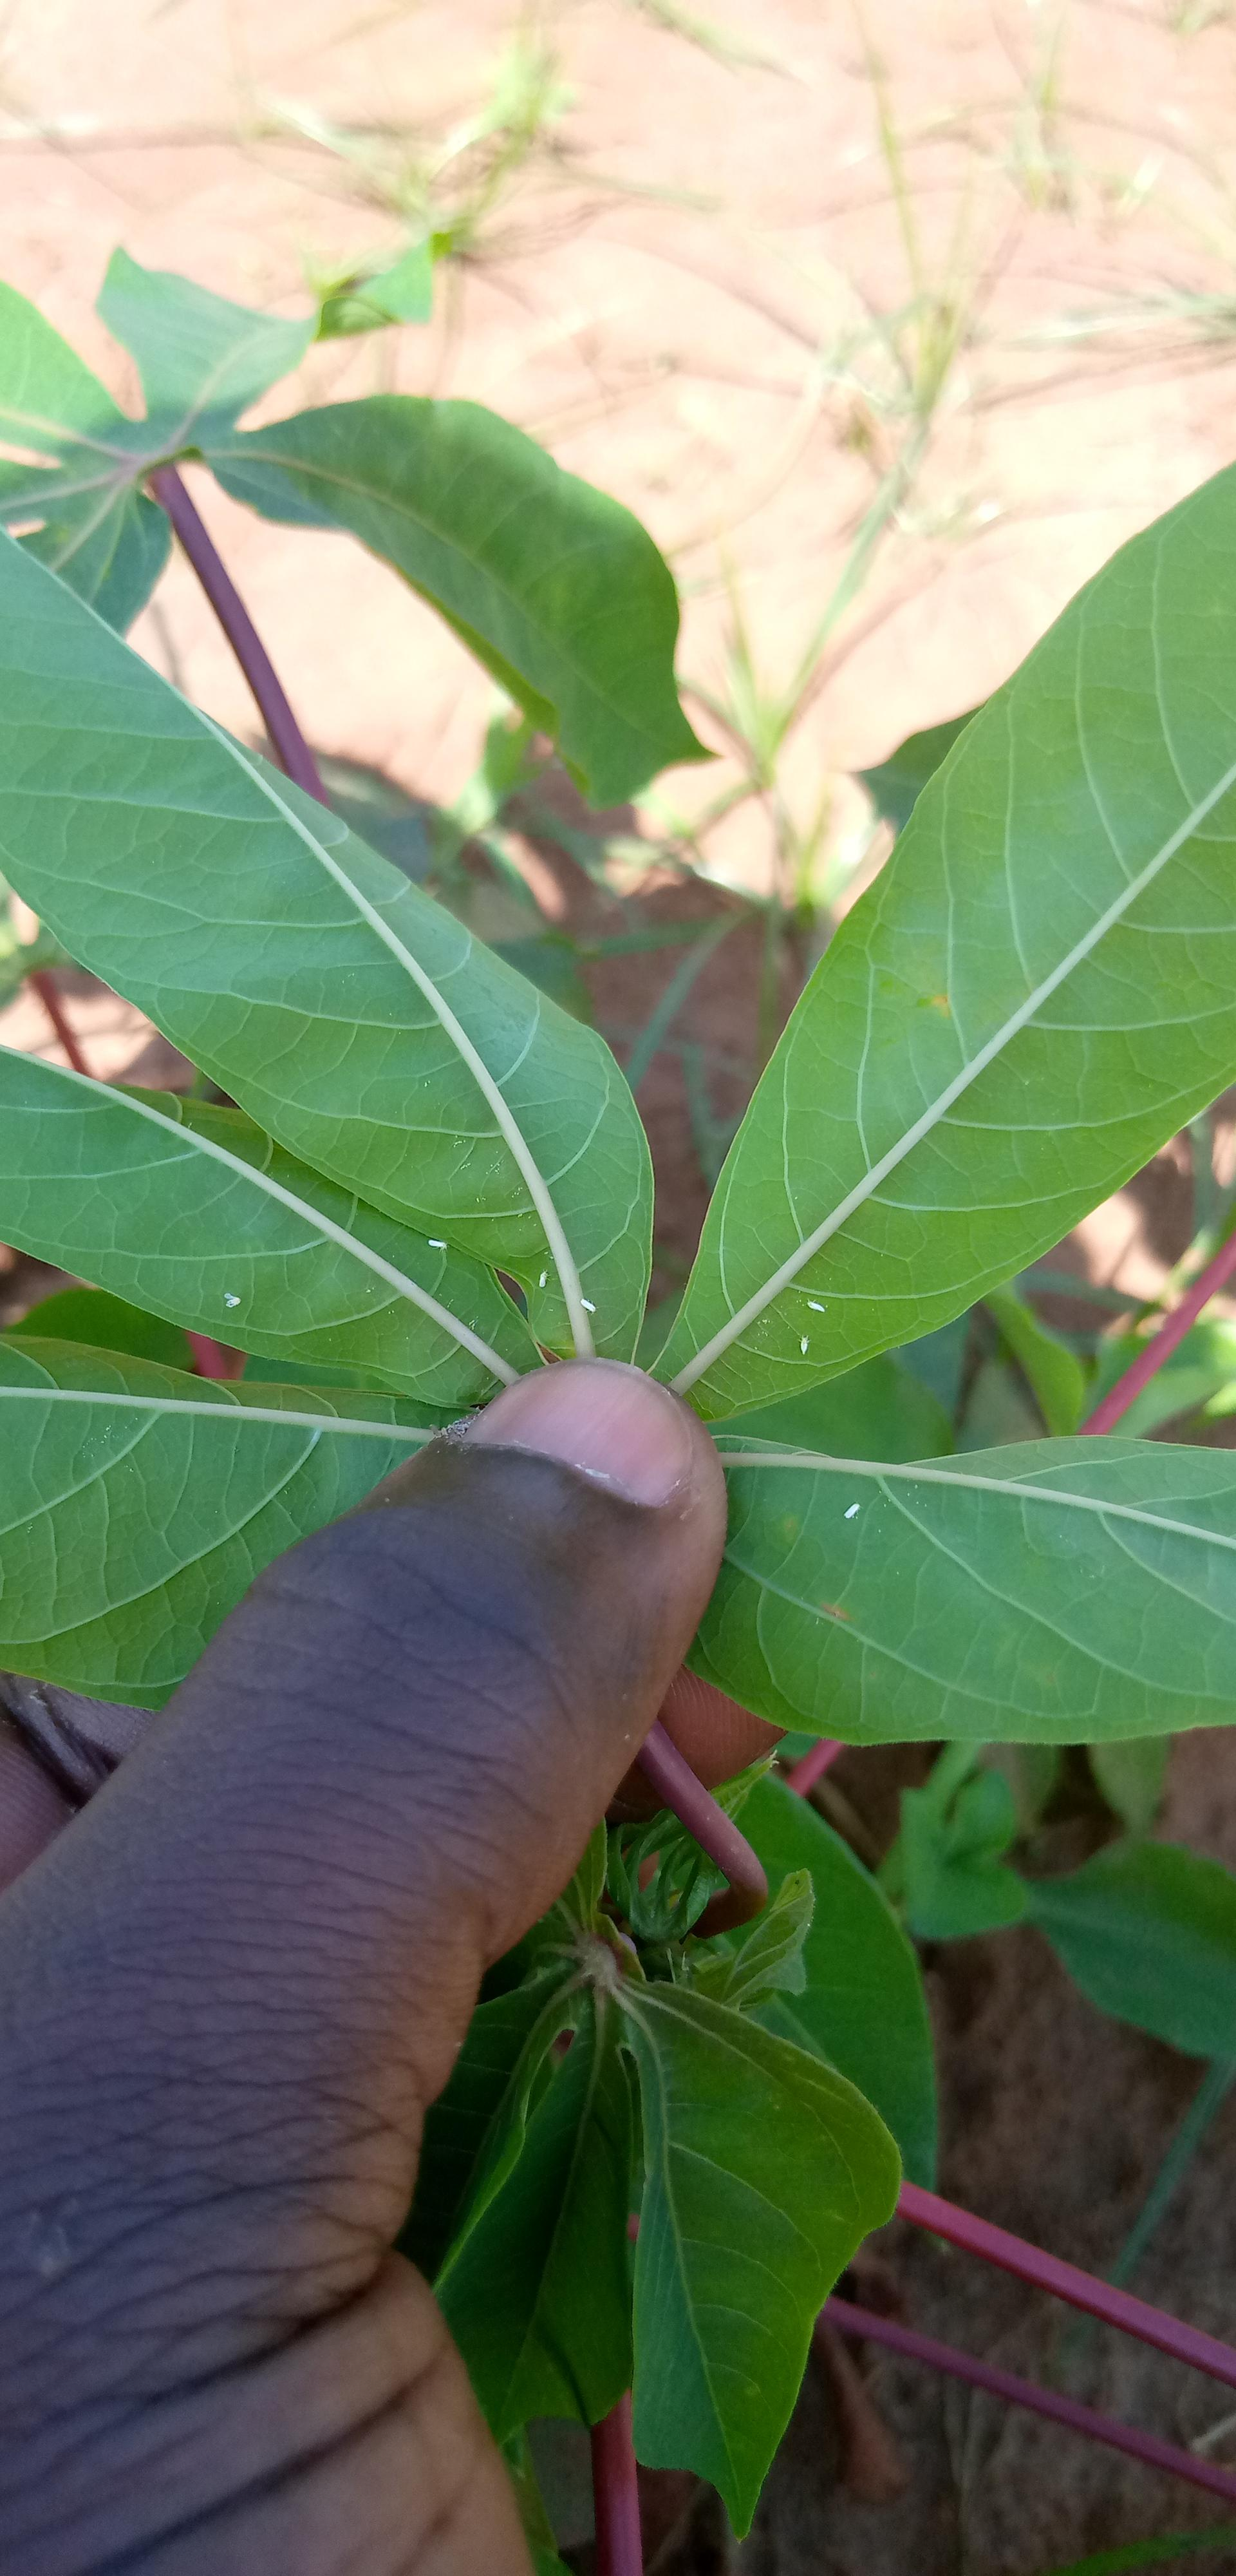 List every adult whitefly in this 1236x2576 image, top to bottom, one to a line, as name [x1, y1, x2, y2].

whitefly [426, 1236, 450, 1253]
whitefly [538, 1269, 551, 1291]
whitefly [220, 1289, 246, 1309]
whitefly [579, 1296, 598, 1316]
whitefly [805, 1296, 829, 1316]
whitefly [796, 1333, 809, 1359]
whitefly [842, 1501, 863, 1520]